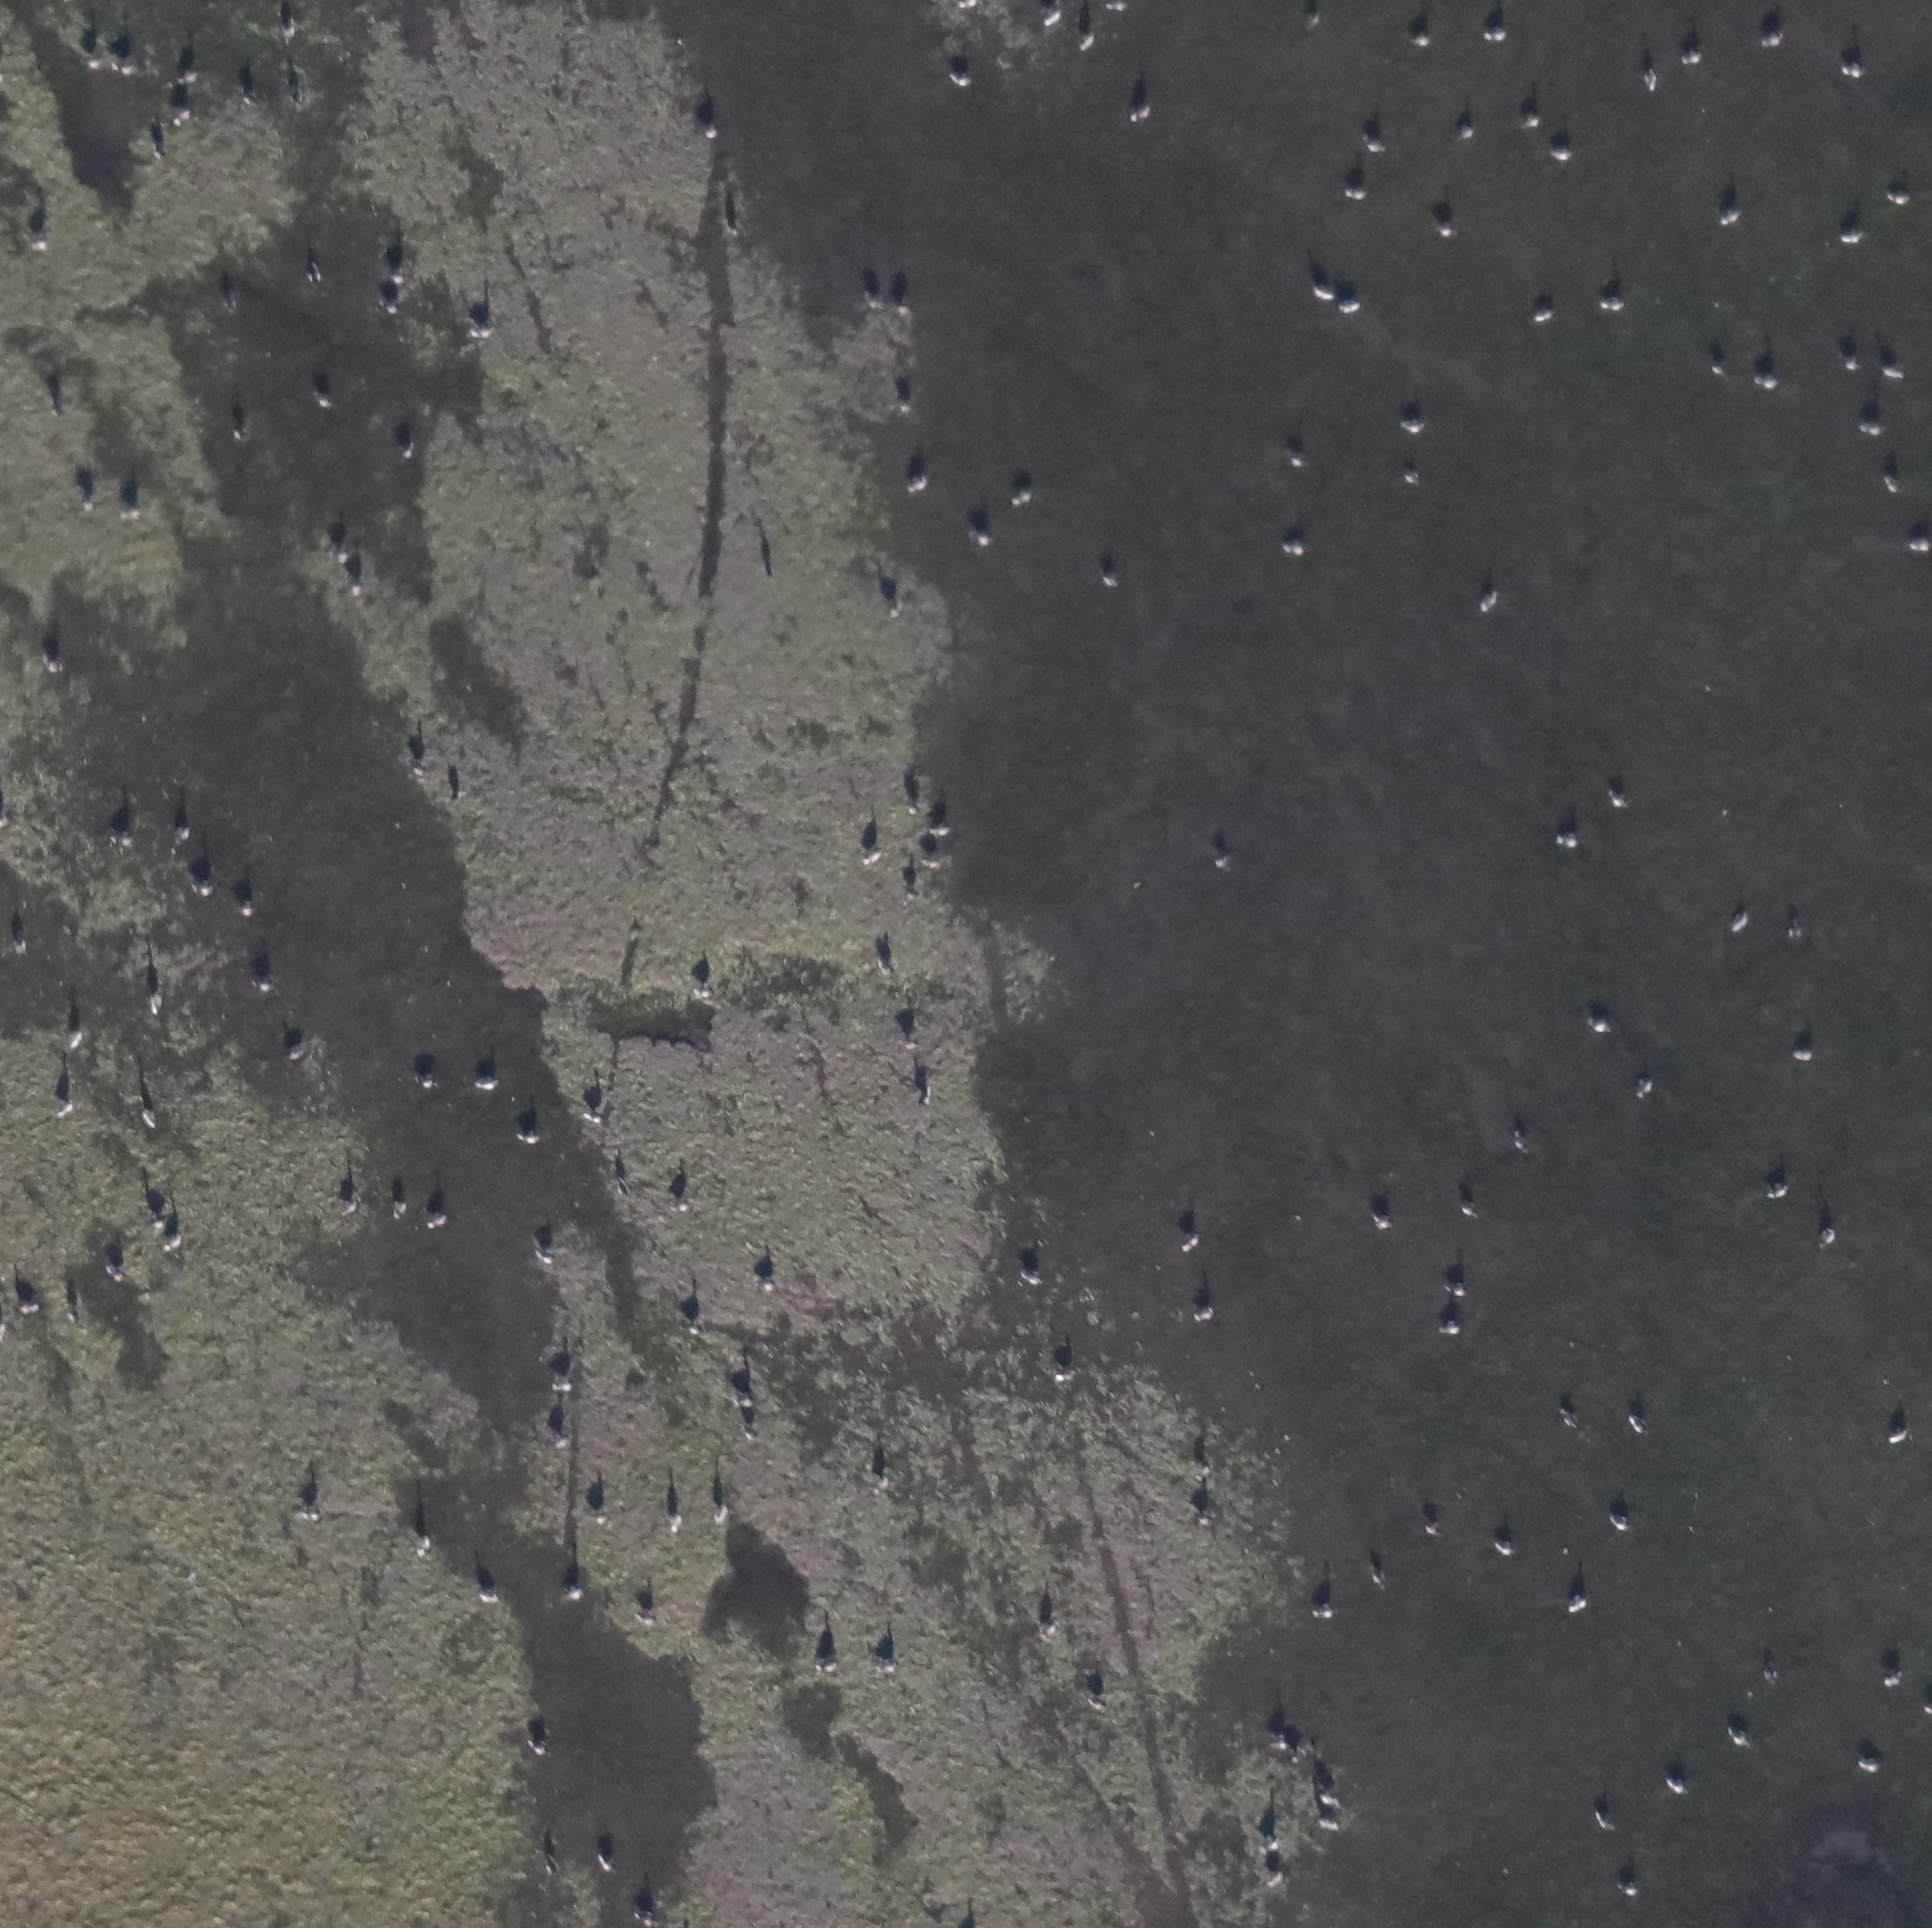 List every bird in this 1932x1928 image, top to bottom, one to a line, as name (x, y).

brant (1113, 15)
brant (1309, 18)
brant (1056, 24)
brant (292, 25)
brant (1417, 38)
brant (1768, 41)
brant (1497, 43)
brant (1087, 48)
brant (1686, 57)
brant (94, 67)
brant (149, 68)
brant (186, 75)
brant (959, 79)
brant (1862, 80)
brant (1640, 83)
brant (300, 89)
brant (238, 105)
brant (1130, 108)
brant (1532, 113)
brant (178, 115)
brant (1461, 128)
brant (708, 134)
brant (1382, 138)
brant (168, 144)
brant (1563, 144)
brant (1897, 197)
brant (1354, 198)
brant (1729, 215)
brant (736, 227)
brant (1852, 233)
brant (1452, 234)
brant (47, 248)
brant (311, 266)
brant (390, 276)
brant (1328, 289)
brant (229, 290)
brant (871, 295)
brant (895, 302)
brant (393, 307)
brant (1608, 307)
brant (1352, 308)
brant (1543, 312)
brant (484, 332)
brant (1857, 367)
brant (1899, 372)
brant (1728, 373)
brant (1767, 383)
brant (899, 385)
brant (334, 402)
brant (65, 408)
brant (1876, 421)
brant (1416, 426)
brant (241, 434)
brant (413, 456)
brant (1300, 463)
brant (1404, 481)
brant (913, 485)
brant (1896, 491)
brant (1032, 494)
brant (84, 503)
brant (132, 512)
brant (978, 534)
brant (1298, 545)
brant (1922, 545)
brant (343, 555)
brant (1101, 575)
brant (360, 588)
brant (1502, 601)
brant (898, 603)
brant (57, 666)
brant (425, 762)
brant (459, 791)
brant (1627, 806)
brant (907, 807)
brant (4, 819)
brant (120, 834)
brant (180, 835)
brant (937, 836)
brant (1570, 837)
brant (879, 855)
brant (1218, 857)
brant (941, 866)
brant (203, 883)
brant (916, 895)
brant (246, 902)
brant (1740, 930)
brant (1795, 933)
brant (24, 954)
brant (889, 972)
brant (264, 975)
brant (160, 997)
brant (700, 999)
brant (1594, 1021)
brant (88, 1040)
brant (911, 1044)
brant (295, 1046)
brant (1802, 1049)
brant (421, 1075)
brant (486, 1086)
brant (1648, 1087)
brant (923, 1097)
brant (67, 1116)
brant (597, 1119)
brant (150, 1122)
brant (1930, 1128)
brant (537, 1139)
brant (1515, 1145)
brant (618, 1188)
brant (1783, 1197)
brant (352, 1208)
brant (684, 1211)
brant (396, 1212)
brant (1473, 1214)
brant (1392, 1218)
brant (160, 1223)
brant (444, 1223)
brant (1831, 1232)
brant (169, 1236)
brant (1188, 1242)
brant (544, 1256)
brant (121, 1269)
brant (1035, 1273)
brant (769, 1287)
brant (1456, 1289)
brant (33, 1299)
brant (1213, 1309)
brant (87, 1320)
brant (694, 1326)
brant (1446, 1329)
brant (1064, 1359)
brant (565, 1383)
brant (744, 1397)
brant (1572, 1416)
brant (759, 1418)
brant (1640, 1430)
brant (562, 1433)
brant (1900, 1442)
brant (888, 1472)
brant (1213, 1472)
brant (1632, 1508)
brant (605, 1517)
brant (724, 1517)
brant (323, 1520)
brant (1207, 1521)
brant (675, 1525)
brant (1429, 1535)
brant (418, 1545)
brant (1508, 1553)
brant (571, 1589)
brant (1377, 1589)
brant (475, 1596)
brant (1585, 1596)
brant (647, 1607)
brant (1323, 1616)
brant (1055, 1621)
brant (882, 1664)
brant (831, 1667)
brant (1885, 1671)
brant (1773, 1674)
brant (1103, 1698)
brant (1930, 1712)
brant (1740, 1739)
brant (1292, 1741)
brant (537, 1743)
brant (1869, 1761)
brant (1695, 1782)
brant (1335, 1800)
brant (1610, 1817)
brant (1330, 1827)
brant (1267, 1847)
brant (611, 1860)
brant (557, 1861)
brant (1622, 1880)
brant (1279, 1891)
brant (647, 1911)